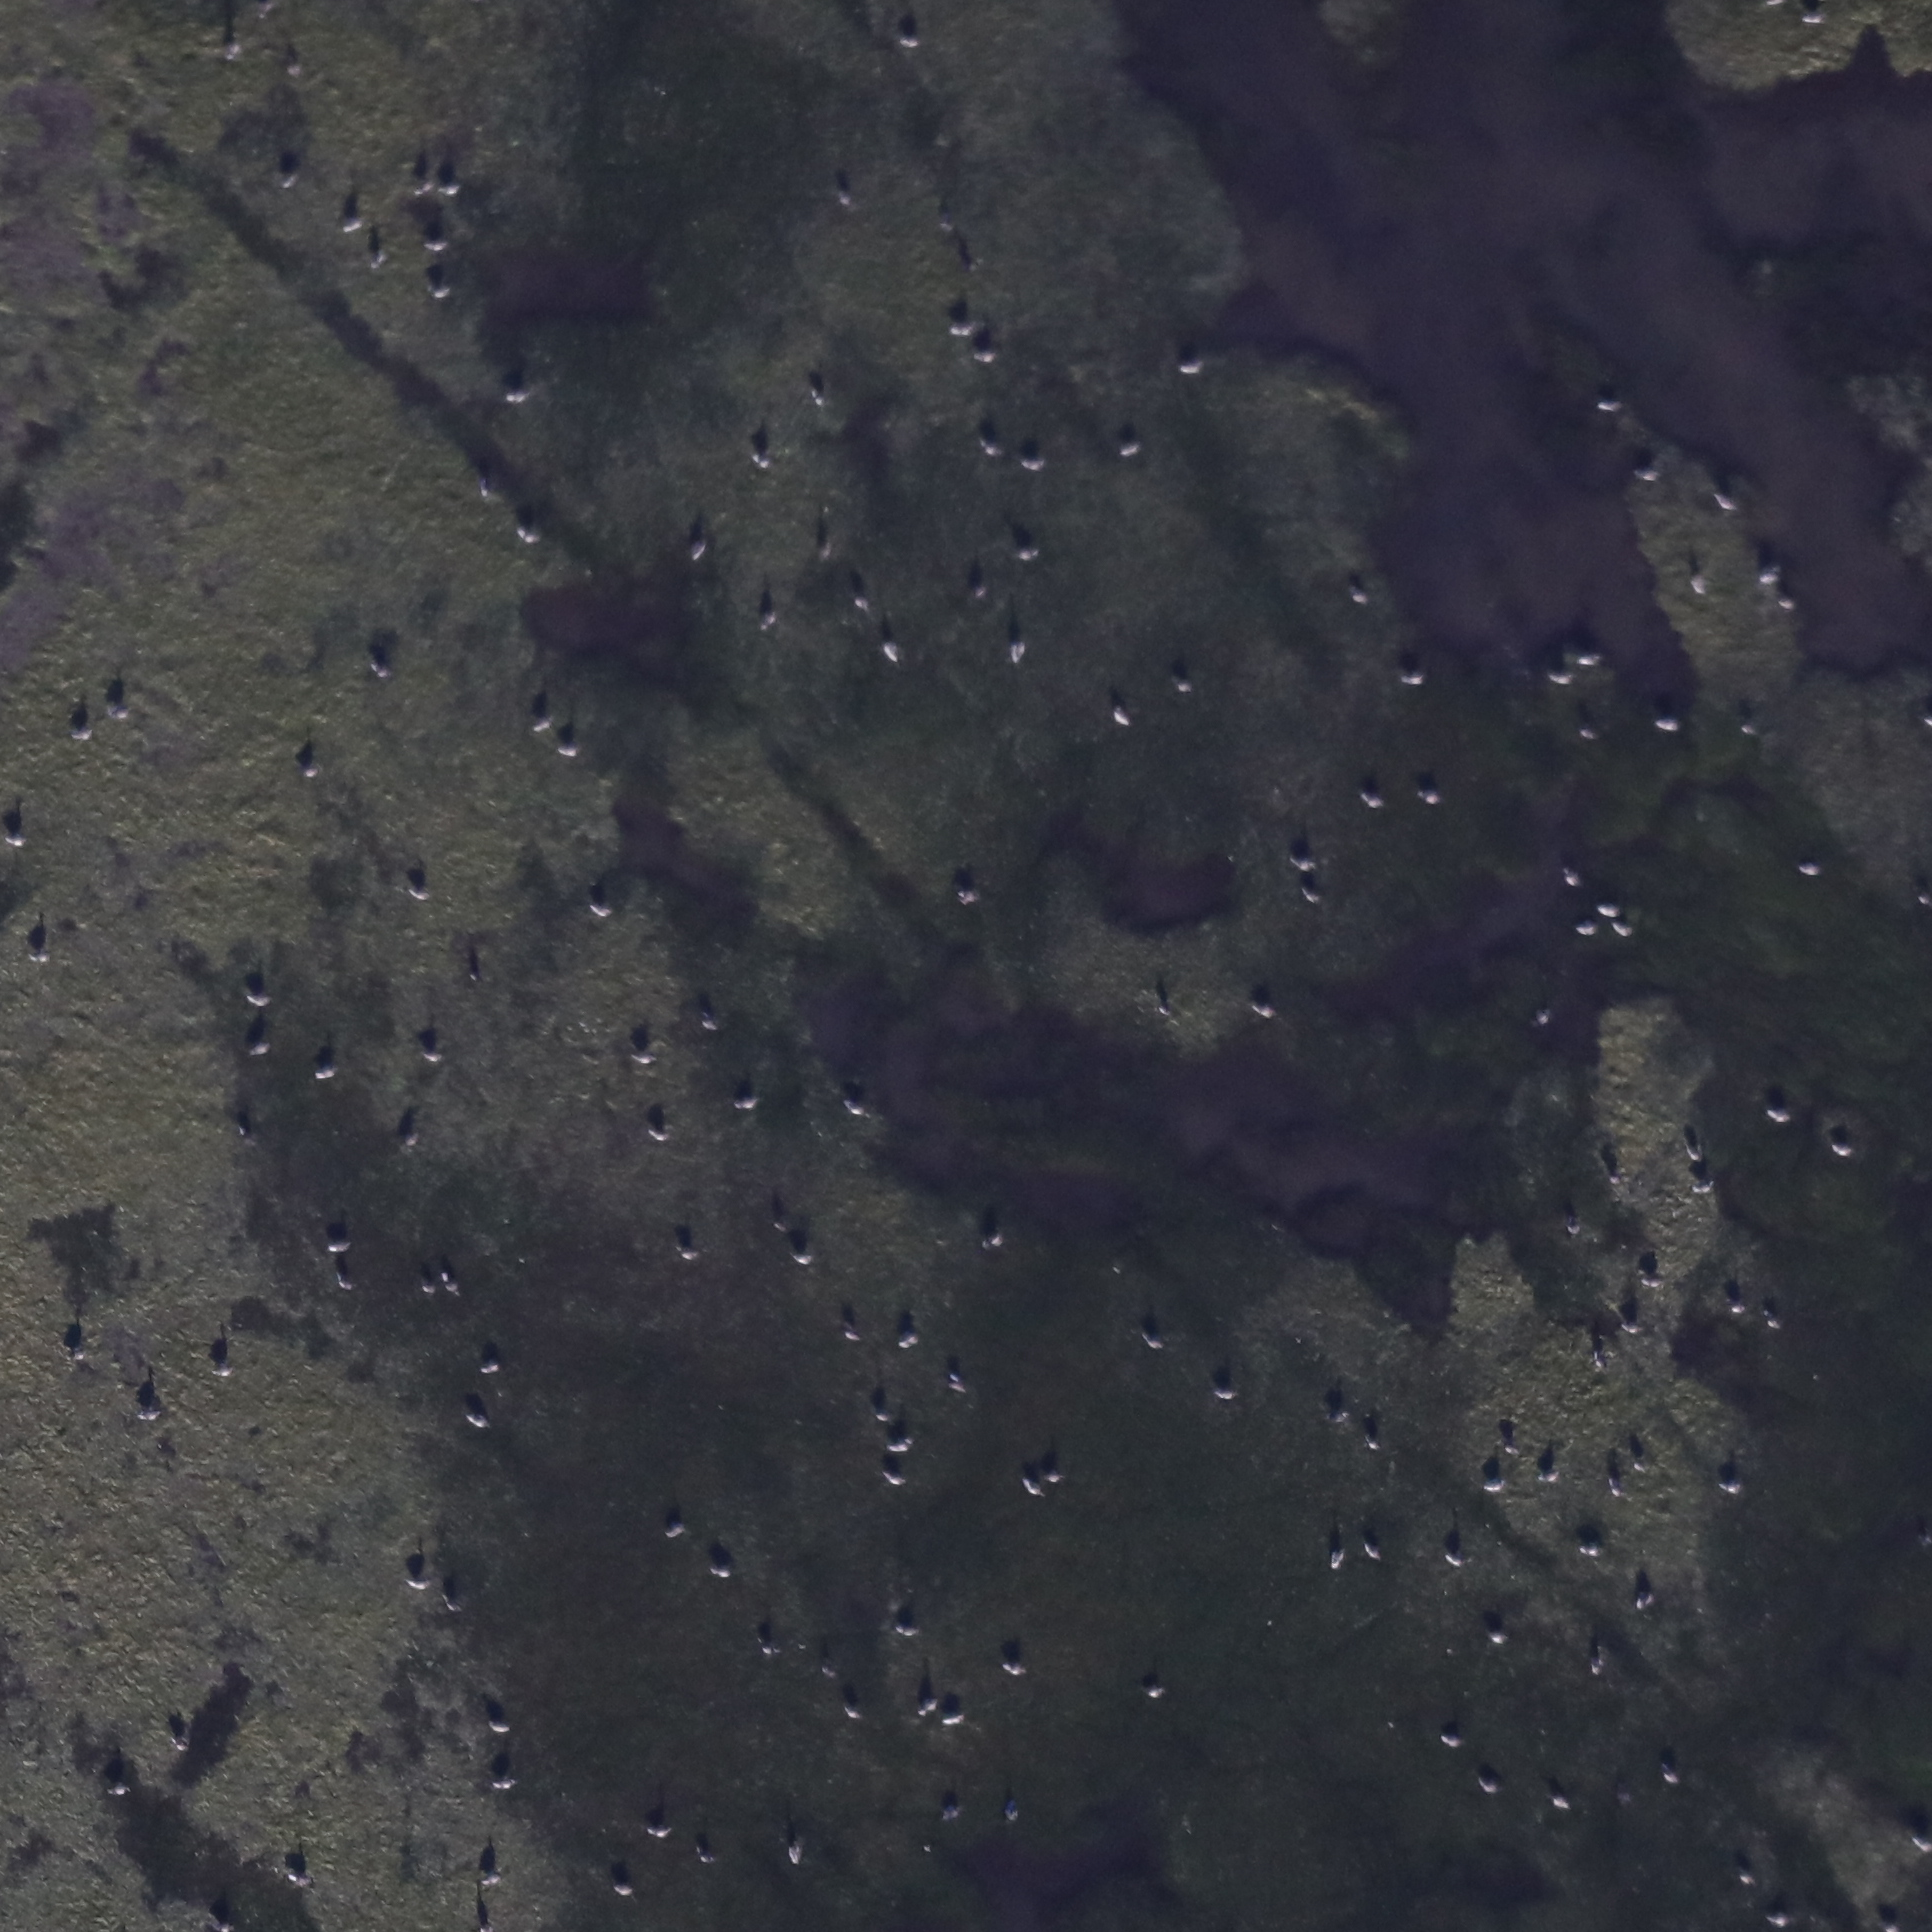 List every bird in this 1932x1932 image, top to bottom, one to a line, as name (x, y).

brant (1820, 20)
brant (909, 38)
brant (225, 55)
brant (303, 72)
brant (297, 179)
brant (454, 181)
brant (419, 188)
brant (843, 195)
brant (356, 229)
brant (448, 255)
brant (370, 262)
brant (977, 264)
brant (444, 295)
brant (961, 328)
brant (987, 360)
brant (1186, 366)
brant (819, 397)
brant (509, 404)
brant (1613, 415)
brant (983, 441)
brant (1128, 444)
brant (757, 458)
brant (1025, 461)
brant (1645, 481)
brant (486, 485)
brant (1728, 504)
brant (520, 529)
brant (698, 549)
brant (827, 553)
brant (1017, 556)
brant (1766, 578)
brant (1697, 579)
brant (981, 593)
brant (1348, 601)
brant (1791, 608)
brant (862, 616)
brant (775, 623)
brant (897, 649)
brant (1010, 652)
brant (386, 667)
brant (1591, 667)
brant (1422, 673)
brant (1561, 688)
brant (1172, 697)
brant (122, 706)
brant (1122, 717)
brant (1932, 725)
brant (547, 726)
brant (1672, 726)
brant (1752, 728)
brant (1579, 734)
brant (74, 735)
brant (311, 775)
brant (1429, 798)
brant (1373, 800)
brant (18, 841)
brant (1309, 863)
brant (1822, 869)
brant (1572, 878)
brant (425, 891)
brant (973, 896)
brant (1310, 899)
brant (1613, 908)
brant (603, 919)
brant (1587, 926)
brant (1632, 931)
brant (41, 950)
brant (473, 978)
brant (250, 1002)
brant (1264, 1009)
brant (1161, 1011)
brant (713, 1021)
brant (1543, 1024)
brant (254, 1044)
brant (648, 1052)
brant (434, 1060)
brant (325, 1075)
brant (741, 1096)
brant (1774, 1102)
brant (856, 1111)
brant (407, 1132)
brant (659, 1135)
brant (1848, 1151)
brant (1691, 1153)
brant (1616, 1185)
brant (1697, 1192)
brant (1585, 1225)
brant (785, 1229)
brant (685, 1241)
brant (334, 1247)
brant (1004, 1247)
brant (803, 1254)
brant (1661, 1282)
brant (449, 1284)
brant (347, 1286)
brant (422, 1287)
brant (1742, 1317)
brant (1649, 1319)
brant (1787, 1319)
brant (915, 1334)
brant (847, 1335)
brant (74, 1348)
brant (1156, 1349)
brant (1613, 1358)
brant (220, 1368)
brant (496, 1371)
brant (1231, 1384)
brant (959, 1389)
brant (887, 1414)
brant (1342, 1415)
brant (151, 1418)
brant (484, 1427)
brant (1373, 1446)
brant (1520, 1449)
brant (900, 1452)
brant (1642, 1468)
brant (1061, 1473)
brant (895, 1477)
brant (1556, 1479)
brant (1025, 1480)
brant (1499, 1483)
brant (1734, 1495)
brant (1618, 1497)
brant (1916, 1535)
brant (680, 1536)
brant (1599, 1545)
brant (1379, 1553)
brant (1452, 1555)
brant (1330, 1558)
brant (722, 1566)
brant (415, 1583)
brant (1648, 1592)
brant (452, 1602)
brant (1502, 1632)
brant (909, 1641)
brant (763, 1645)
brant (1598, 1659)
brant (1021, 1671)
brant (830, 1677)
brant (1156, 1698)
brant (930, 1709)
brant (850, 1710)
brant (957, 1721)
brant (503, 1734)
brant (1457, 1737)
brant (182, 1746)
brant (1672, 1774)
brant (1495, 1777)
brant (122, 1794)
brant (515, 1794)
brant (1562, 1796)
brant (1018, 1807)
brant (956, 1815)
brant (659, 1833)
brant (791, 1849)
brant (715, 1856)
brant (1744, 1864)
brant (504, 1875)
brant (299, 1883)
brant (626, 1883)
brant (1777, 1915)
brant (215, 1918)
brant (1899, 1924)